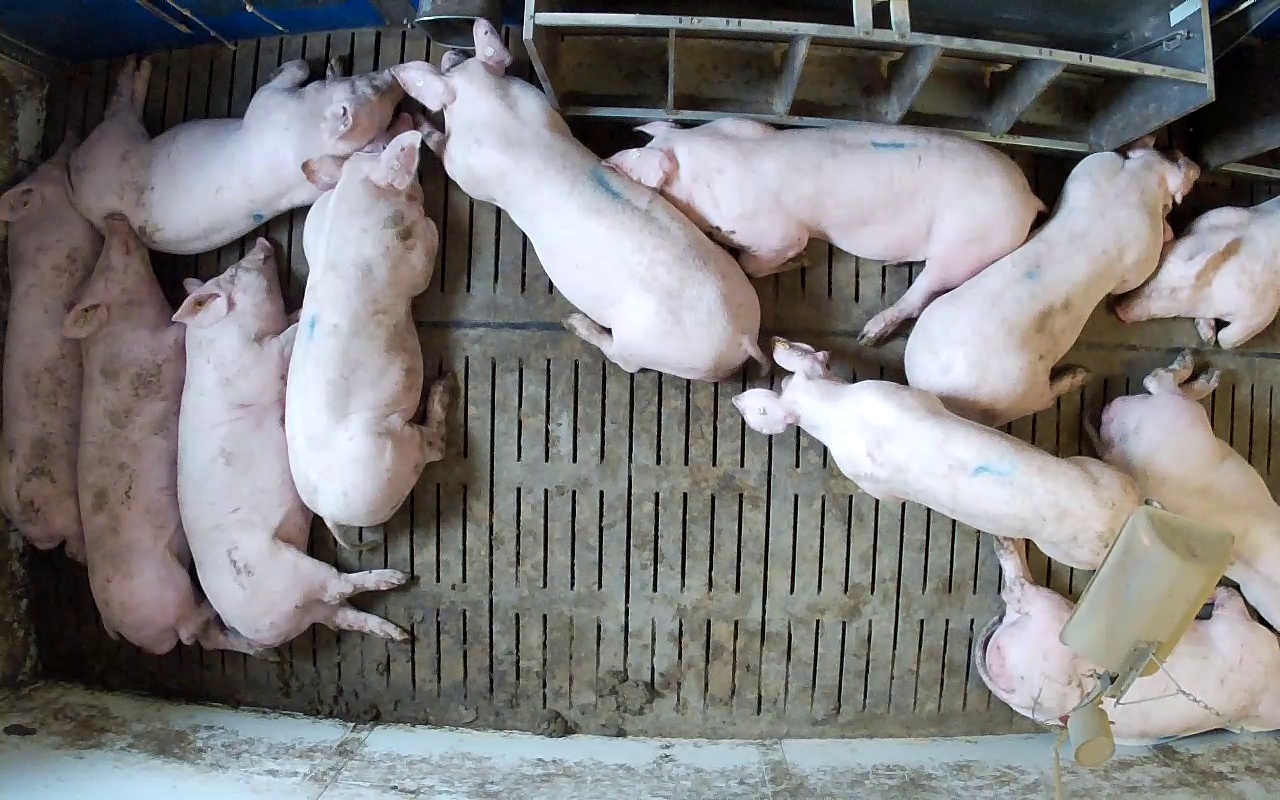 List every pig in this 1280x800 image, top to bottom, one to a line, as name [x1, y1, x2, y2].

pig [390, 20, 773, 384]
pig [62, 53, 407, 258]
pig [283, 113, 458, 553]
pig [597, 118, 1054, 350]
pig [0, 125, 106, 564]
pig [906, 136, 1204, 426]
pig [1111, 197, 1279, 349]
pig [62, 210, 287, 664]
pig [169, 236, 417, 647]
pig [732, 336, 1143, 572]
pig [1082, 348, 1279, 628]
pig [975, 534, 1278, 748]